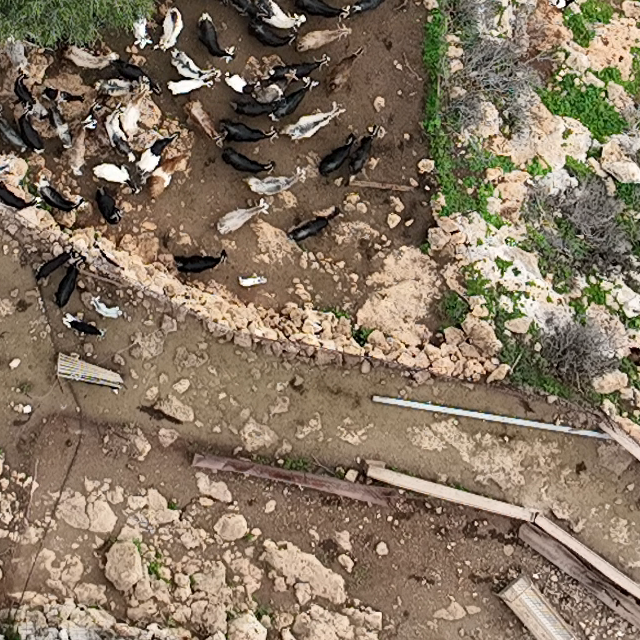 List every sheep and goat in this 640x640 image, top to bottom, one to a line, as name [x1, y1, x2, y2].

goat [228, 0, 271, 20]
goat [255, 0, 306, 28]
goat [292, 0, 353, 18]
goat [353, 0, 401, 15]
goat [153, 8, 184, 51]
goat [197, 10, 235, 62]
goat [129, 19, 153, 48]
goat [249, 22, 297, 48]
goat [295, 24, 352, 54]
goat [3, 35, 30, 76]
goat [64, 45, 119, 67]
goat [322, 46, 364, 96]
goat [171, 48, 220, 79]
goat [269, 55, 330, 80]
goat [111, 59, 162, 94]
goat [253, 69, 297, 102]
goat [14, 70, 37, 106]
goat [225, 72, 260, 94]
goat [168, 75, 214, 97]
goat [94, 77, 149, 96]
goat [270, 77, 320, 121]
goat [42, 86, 86, 104]
goat [121, 88, 152, 137]
goat [229, 94, 285, 117]
goat [17, 100, 46, 154]
goat [88, 100, 100, 116]
goat [187, 100, 226, 145]
goat [280, 101, 346, 141]
goat [106, 102, 136, 162]
goat [0, 103, 28, 153]
goat [46, 106, 72, 148]
goat [66, 116, 96, 175]
goat [219, 119, 279, 144]
goat [349, 125, 380, 175]
goat [136, 130, 180, 173]
goat [318, 133, 355, 173]
goat [221, 146, 277, 174]
goat [148, 150, 191, 198]
goat [0, 161, 15, 187]
goat [92, 162, 141, 195]
goat [243, 169, 305, 193]
goat [0, 179, 41, 208]
goat [40, 185, 86, 213]
goat [96, 186, 121, 224]
goat [216, 198, 269, 234]
goat [287, 208, 340, 242]
goat [174, 249, 229, 272]
goat [35, 250, 74, 282]
goat [54, 256, 85, 306]
goat [238, 274, 267, 287]
goat [91, 296, 122, 319]
goat [62, 312, 104, 336]